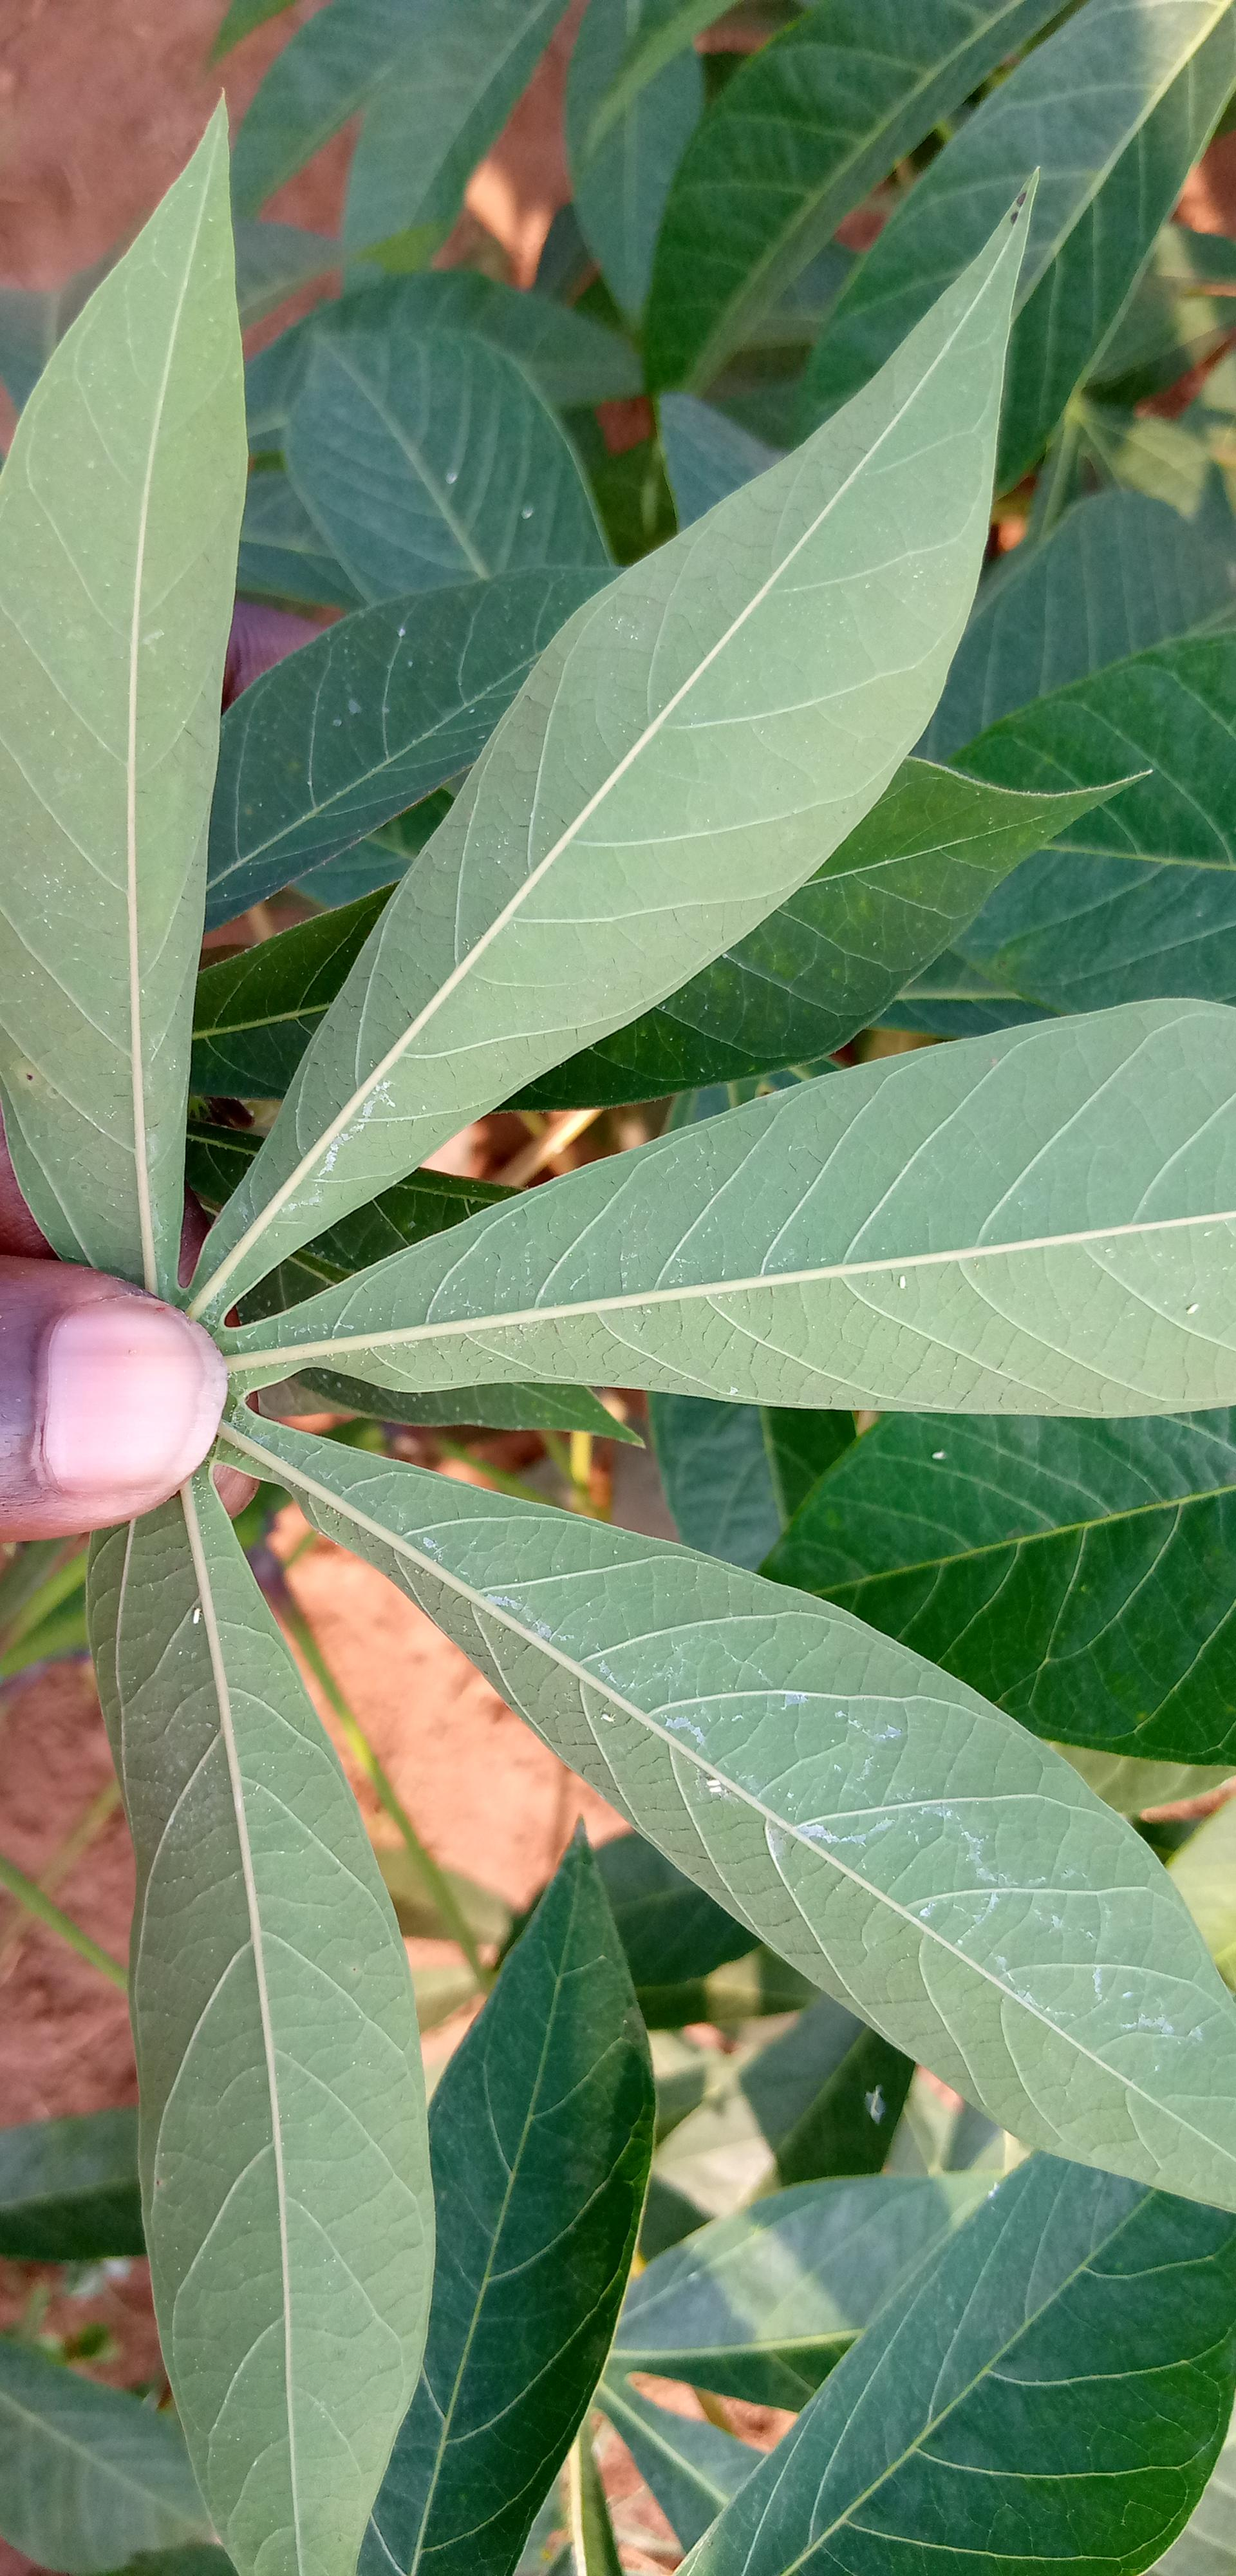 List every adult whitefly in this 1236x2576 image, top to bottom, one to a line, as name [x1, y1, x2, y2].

whitefly [897, 1273, 908, 1291]
whitefly [1183, 1302, 1203, 1316]
whitefly [928, 1449, 946, 1463]
whitefly [191, 1605, 203, 1625]
whitefly [599, 1710, 615, 1723]
whitefly [705, 1777, 720, 1786]
whitefly [707, 1785, 724, 1794]